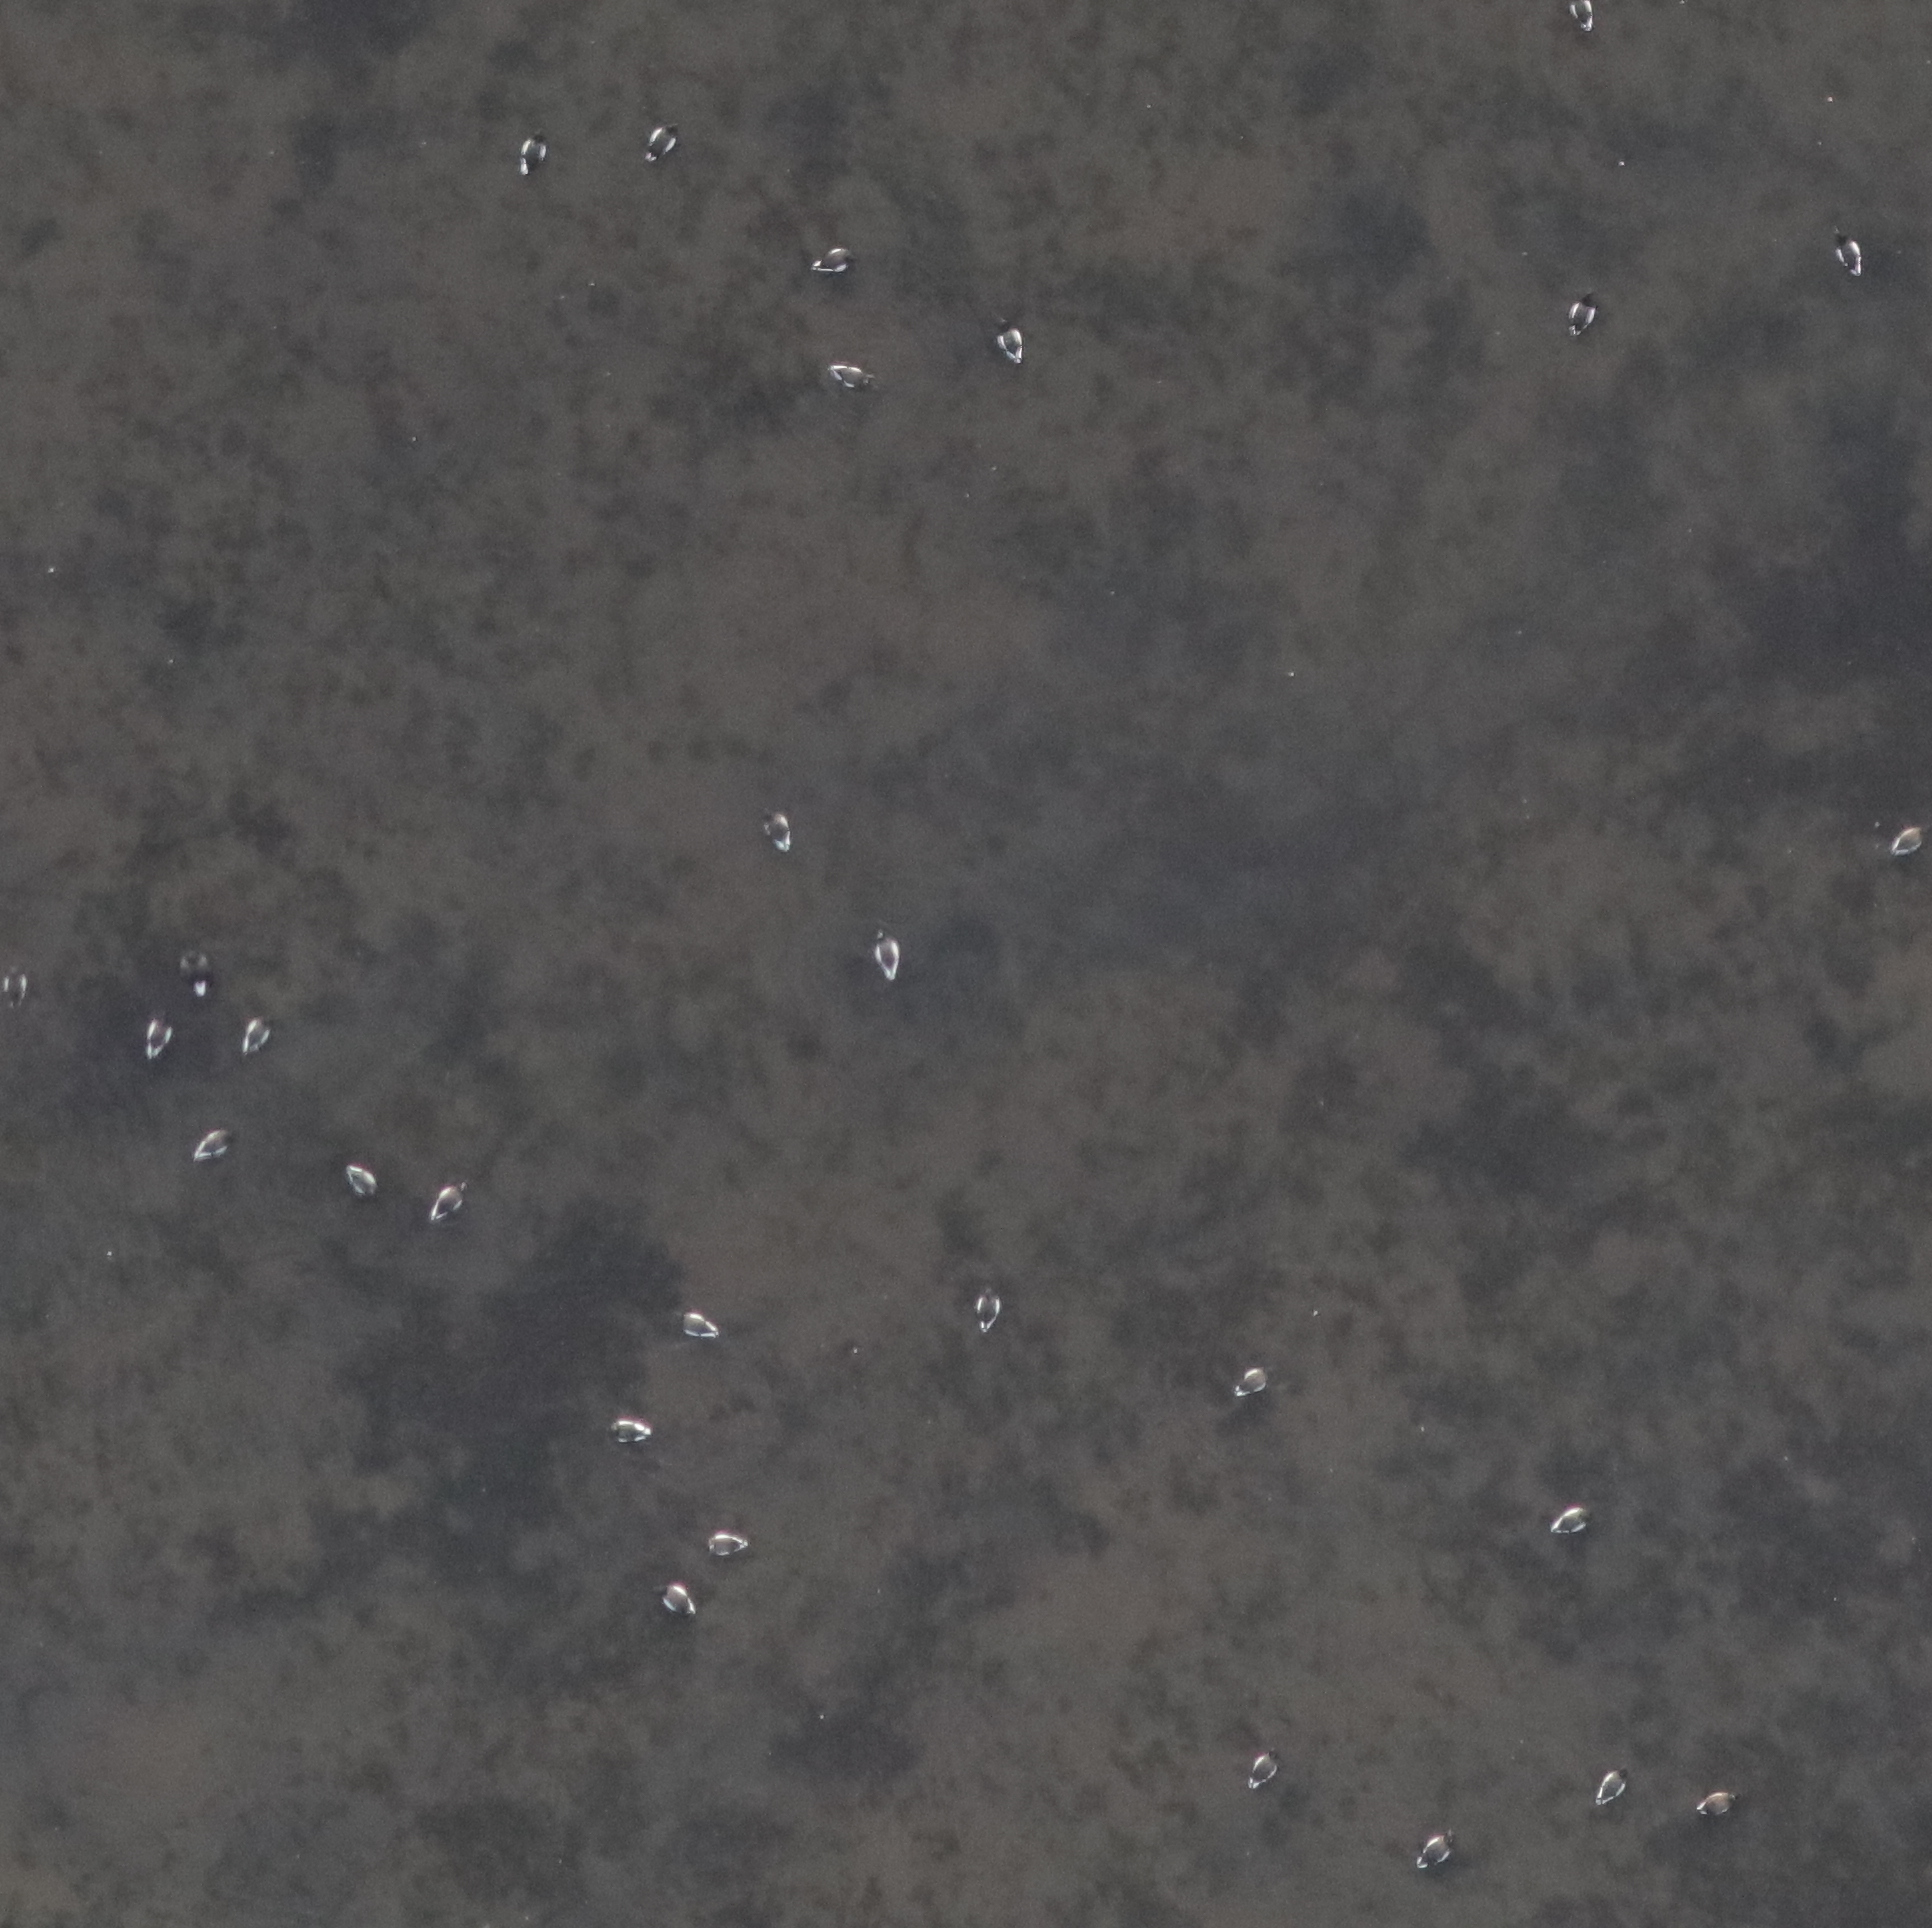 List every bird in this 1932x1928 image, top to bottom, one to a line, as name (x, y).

brant (1579, 10)
brant (663, 142)
brant (533, 152)
brant (1849, 254)
brant (835, 261)
brant (1580, 314)
brant (1012, 343)
brant (852, 378)
brant (778, 829)
brant (1909, 841)
brant (888, 953)
brant (194, 971)
brant (14, 986)
brant (256, 1036)
brant (159, 1037)
brant (216, 1144)
brant (362, 1182)
brant (449, 1201)
brant (987, 1308)
brant (696, 1325)
brant (1251, 1382)
brant (630, 1431)
brant (1570, 1522)
brant (724, 1547)
brant (677, 1599)
brant (1263, 1769)
brant (1610, 1787)
brant (1715, 1802)
brant (1434, 1851)